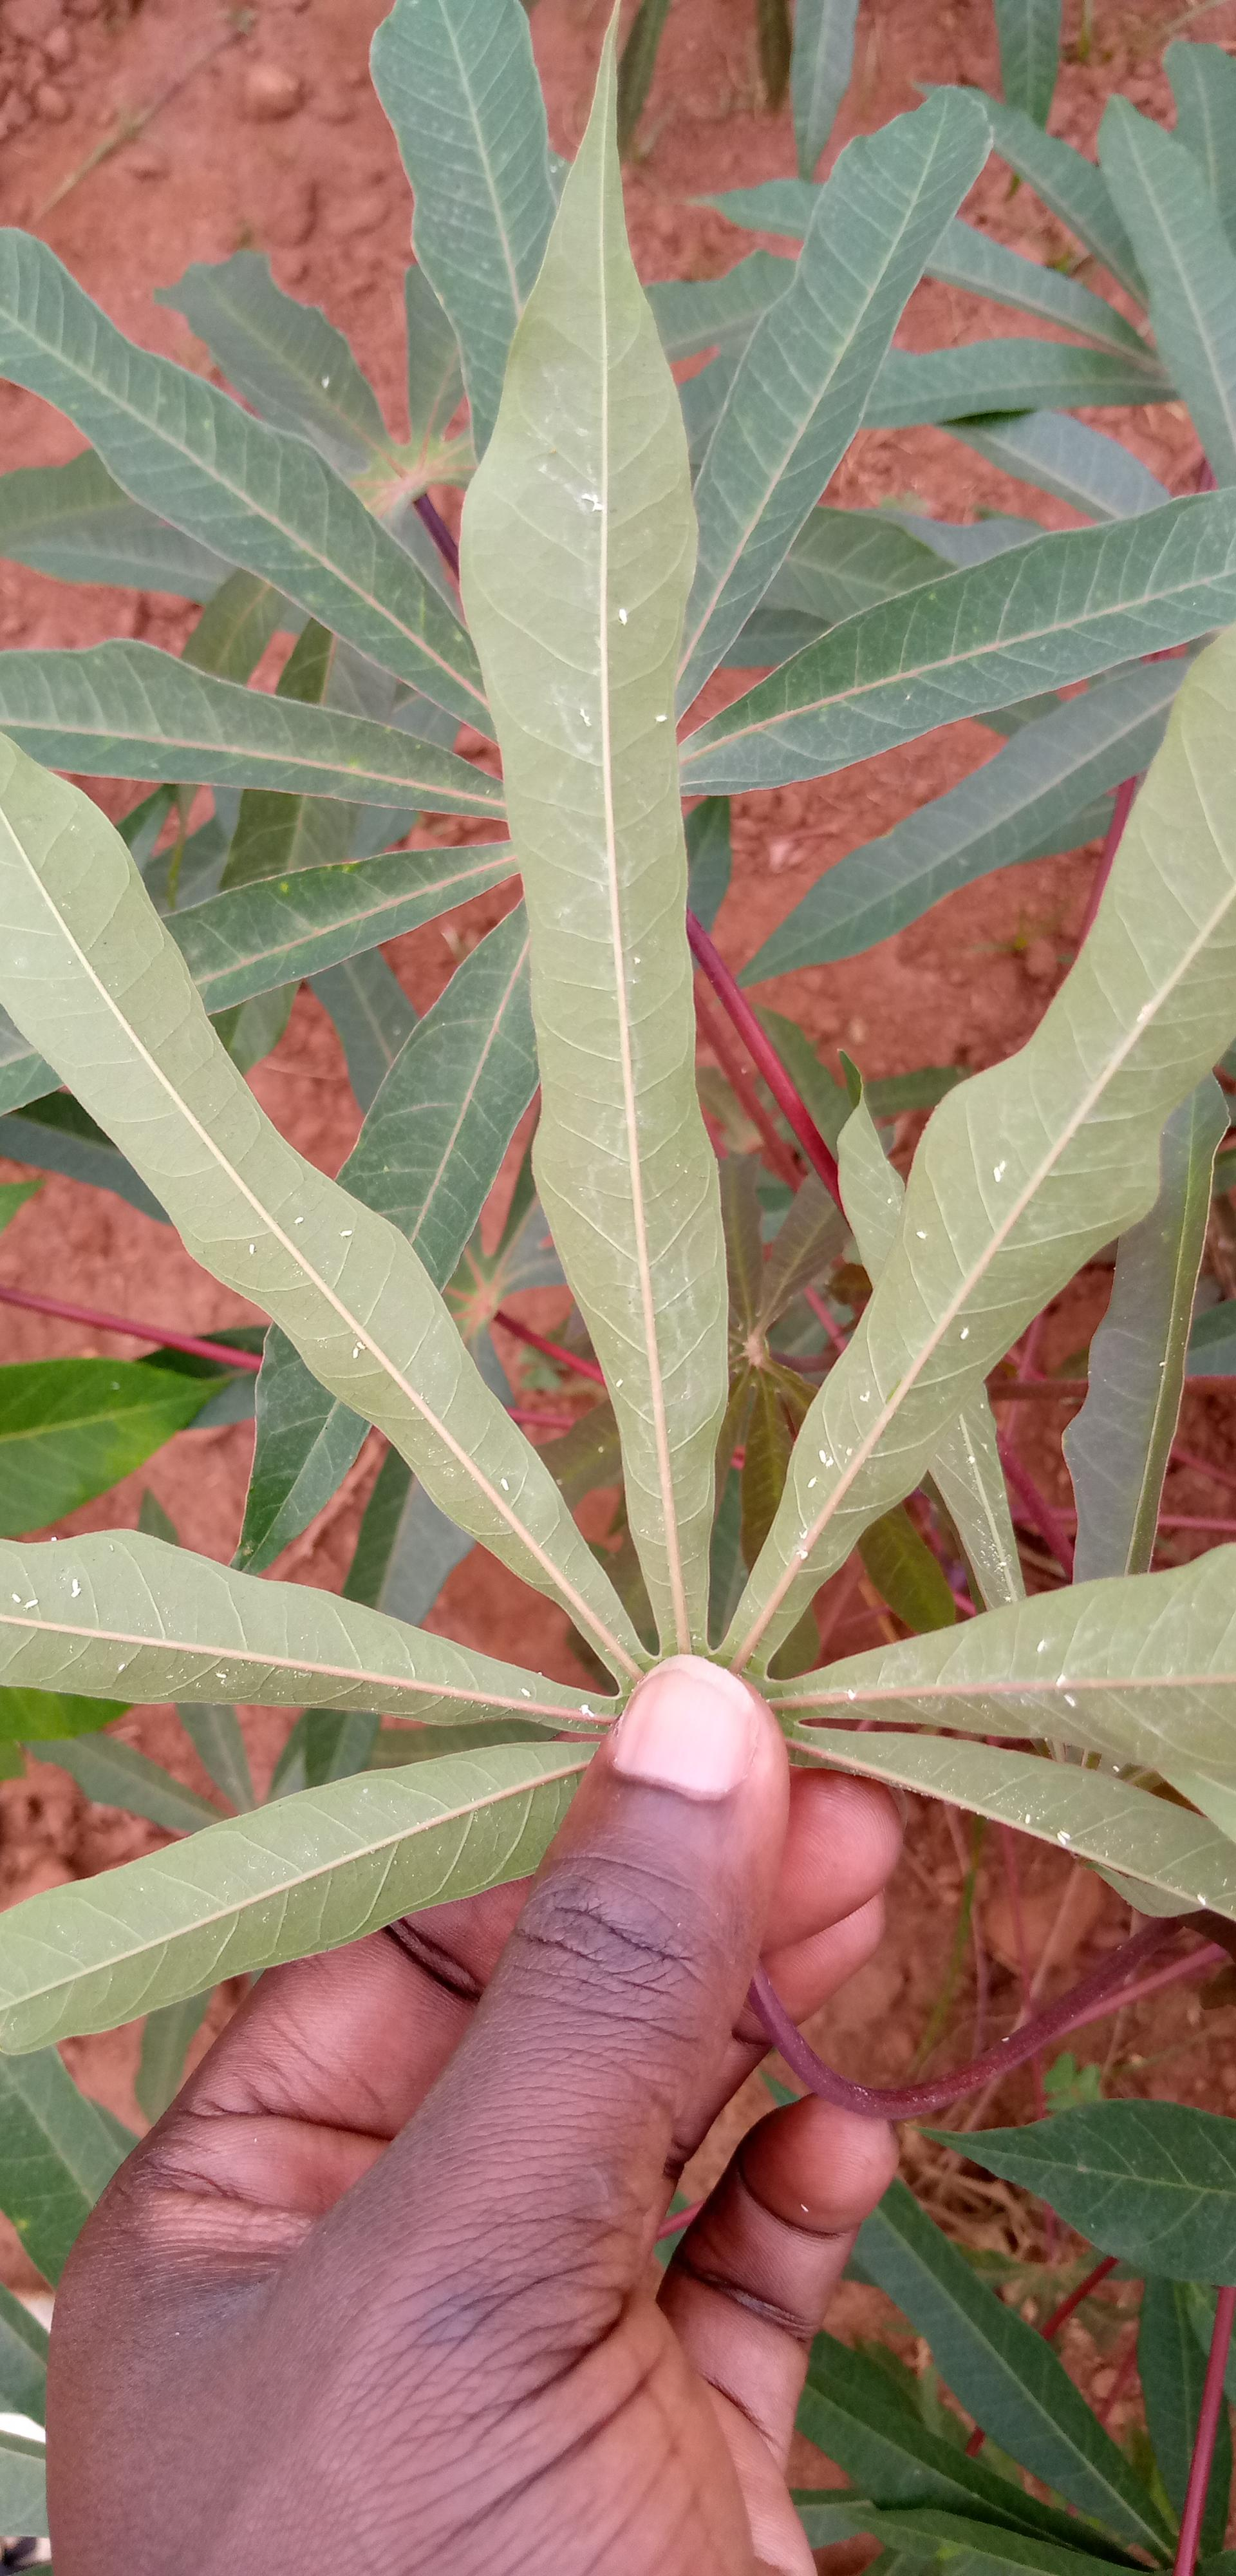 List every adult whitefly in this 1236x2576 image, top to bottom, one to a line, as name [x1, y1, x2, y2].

whitefly [579, 491, 606, 514]
whitefly [615, 607, 631, 628]
whitefly [653, 714, 668, 724]
whitefly [998, 1159, 1007, 1173]
whitefly [991, 1166, 1002, 1184]
whitefly [291, 1215, 305, 1225]
whitefly [337, 1228, 354, 1239]
whitefly [913, 1229, 928, 1242]
whitefly [247, 1242, 257, 1256]
whitefly [957, 1325, 970, 1342]
whitefly [354, 1340, 368, 1350]
whitefly [352, 1345, 359, 1361]
whitefly [615, 1378, 625, 1389]
whitefly [858, 1389, 873, 1404]
whitefly [818, 1448, 827, 1464]
whitefly [825, 1456, 836, 1469]
whitefly [805, 1473, 818, 1491]
whitefly [499, 1475, 511, 1493]
whitefly [794, 1548, 811, 1562]
whitefly [71, 1576, 78, 1592]
whitefly [70, 1586, 82, 1600]
whitefly [8, 1591, 23, 1604]
whitefly [23, 1597, 39, 1610]
whitefly [1035, 1636, 1046, 1654]
whitefly [213, 1670, 229, 1681]
whitefly [1054, 1672, 1068, 1690]
whitefly [518, 1686, 534, 1700]
whitefly [846, 1687, 857, 1702]
whitefly [1061, 1693, 1079, 1709]
whitefly [579, 1702, 597, 1719]
whitefly [1112, 1763, 1121, 1775]
whitefly [1022, 1810, 1033, 1826]
whitefly [1058, 1829, 1072, 1841]
whitefly [1056, 1831, 1068, 1847]
whitefly [1195, 1891, 1208, 1908]